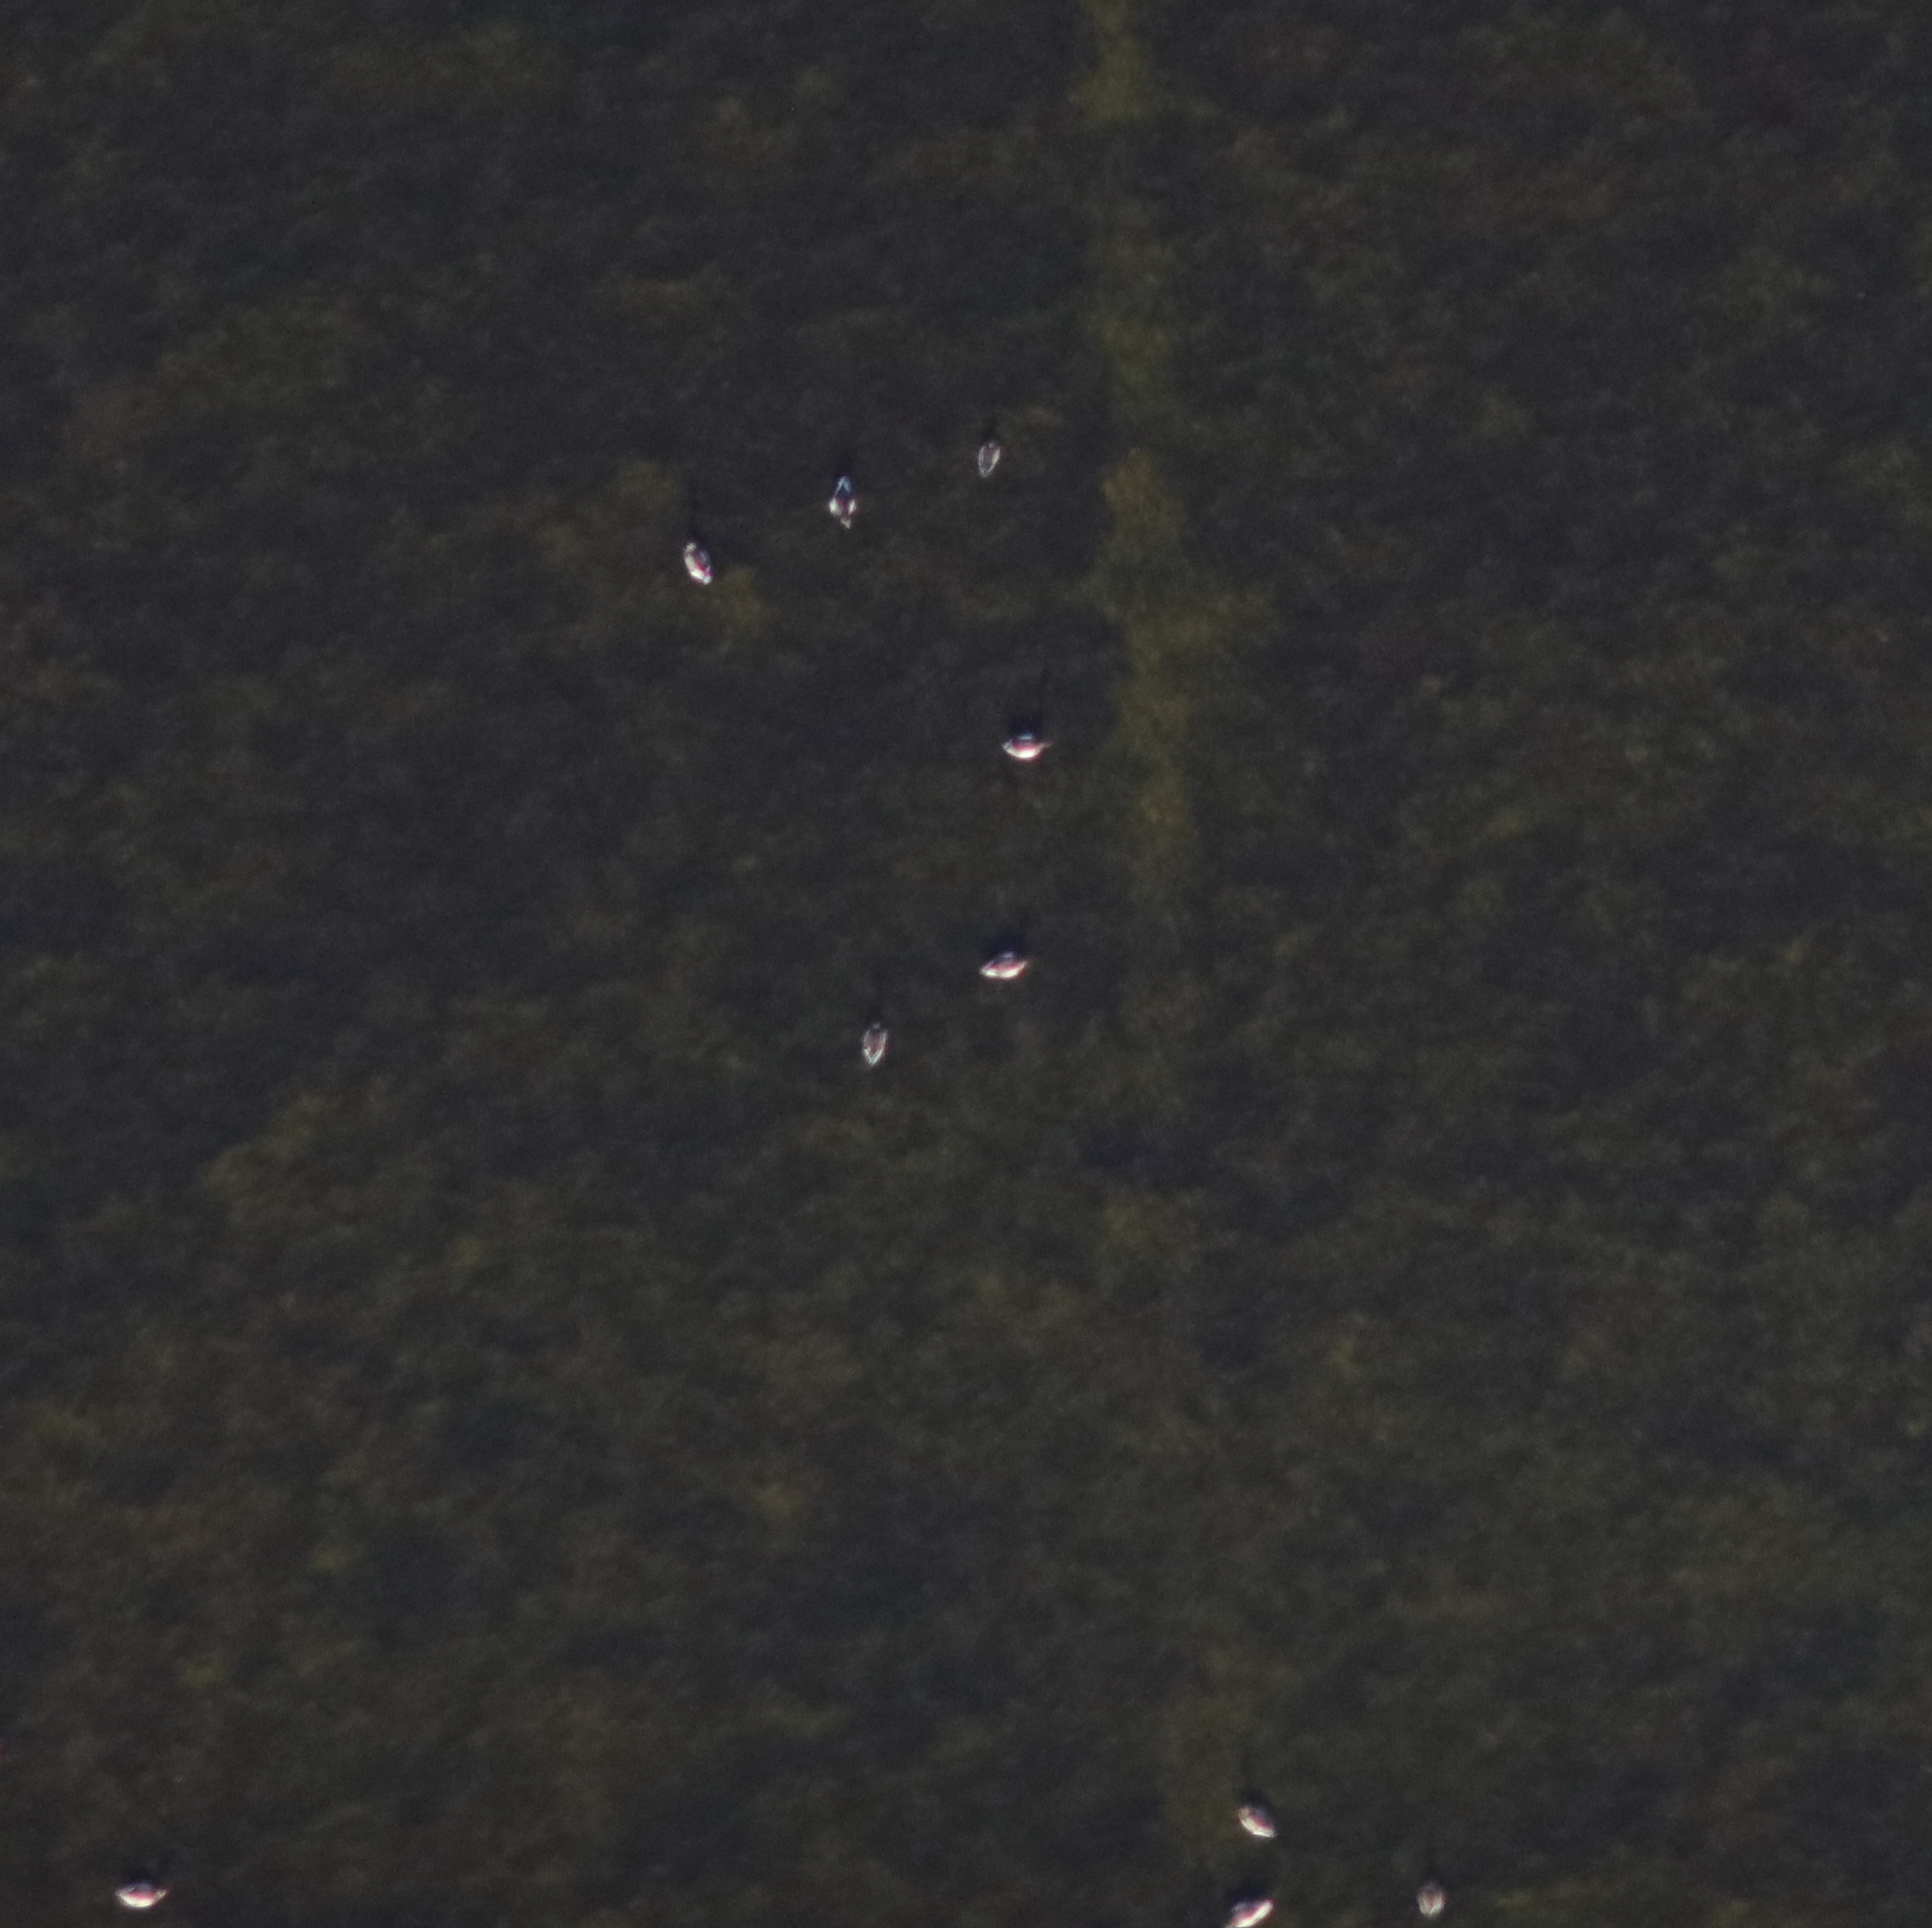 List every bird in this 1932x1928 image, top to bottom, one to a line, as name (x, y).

brant (989, 455)
brant (842, 502)
brant (697, 561)
brant (1025, 744)
brant (1005, 963)
brant (875, 1042)
brant (1258, 1819)
brant (141, 1893)
brant (1441, 1901)
brant (1252, 1913)